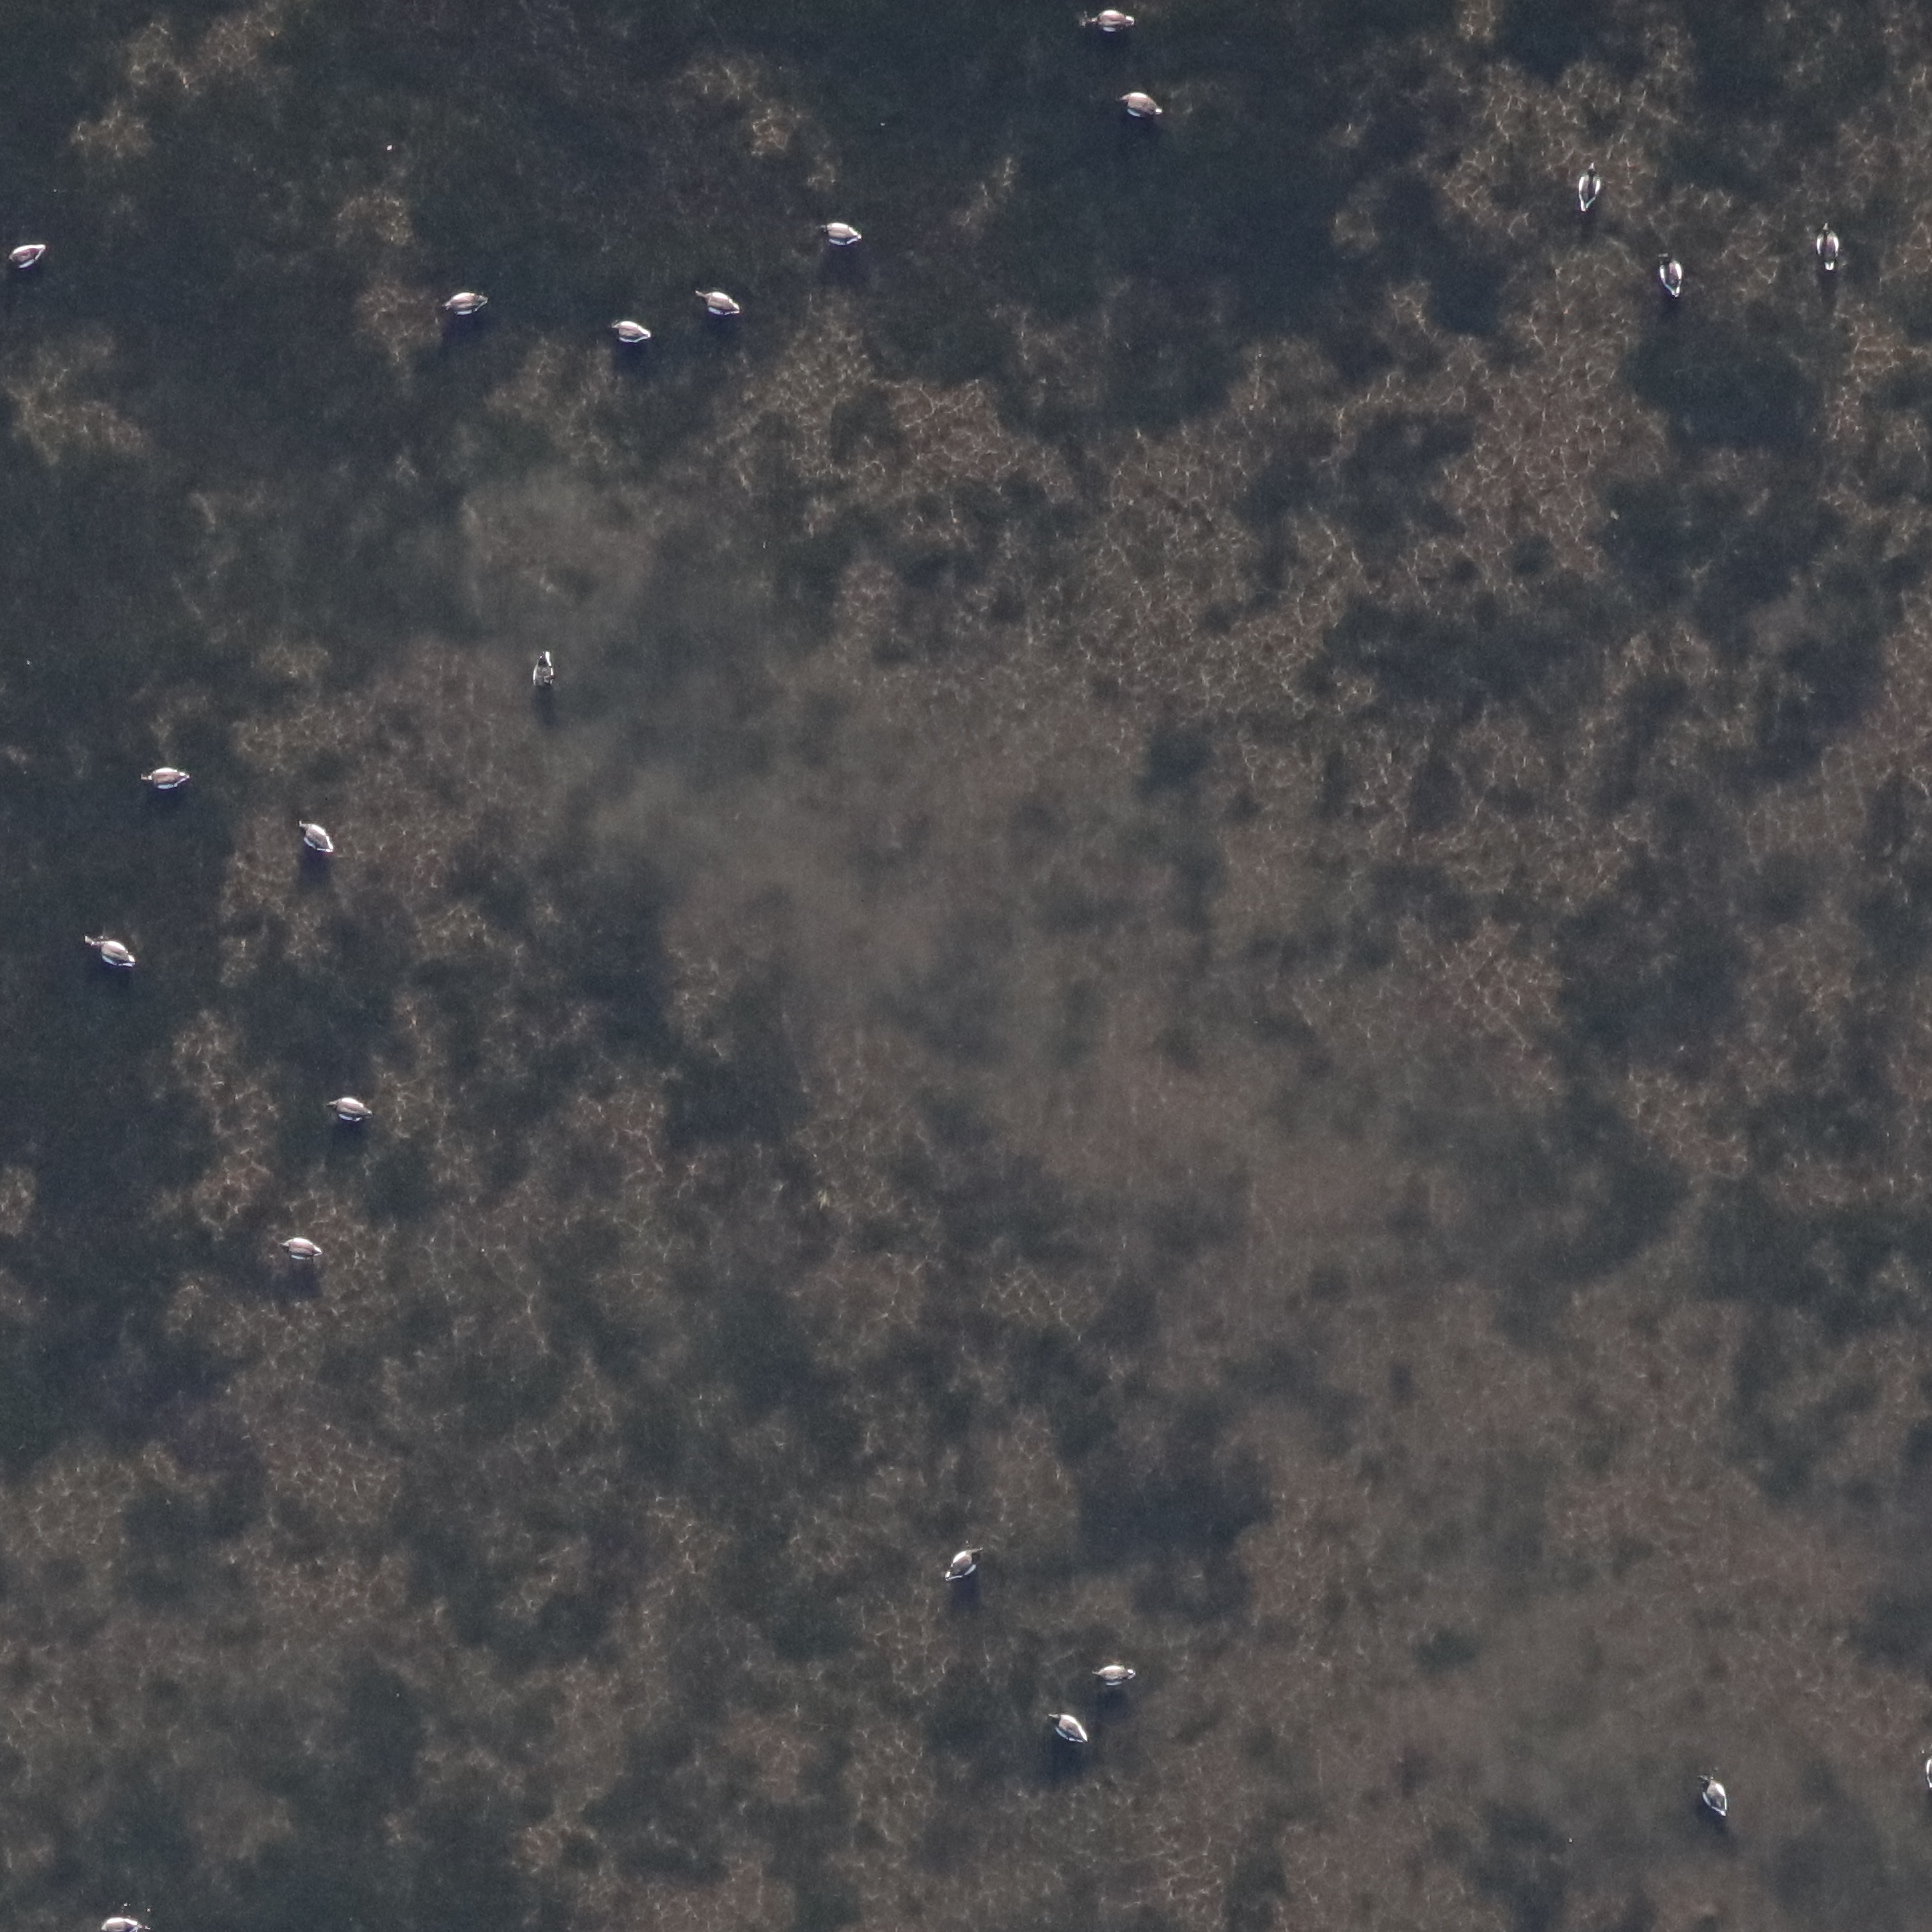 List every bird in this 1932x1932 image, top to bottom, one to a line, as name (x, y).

brant (1113, 23)
brant (1142, 104)
brant (1589, 187)
brant (838, 230)
brant (1828, 245)
brant (25, 255)
brant (1672, 273)
brant (717, 301)
brant (462, 302)
brant (630, 331)
brant (542, 671)
brant (165, 776)
brant (316, 835)
brant (112, 950)
brant (348, 1109)
brant (298, 1246)
brant (963, 1564)
brant (1115, 1675)
brant (1069, 1728)
brant (1716, 1796)
brant (120, 1928)